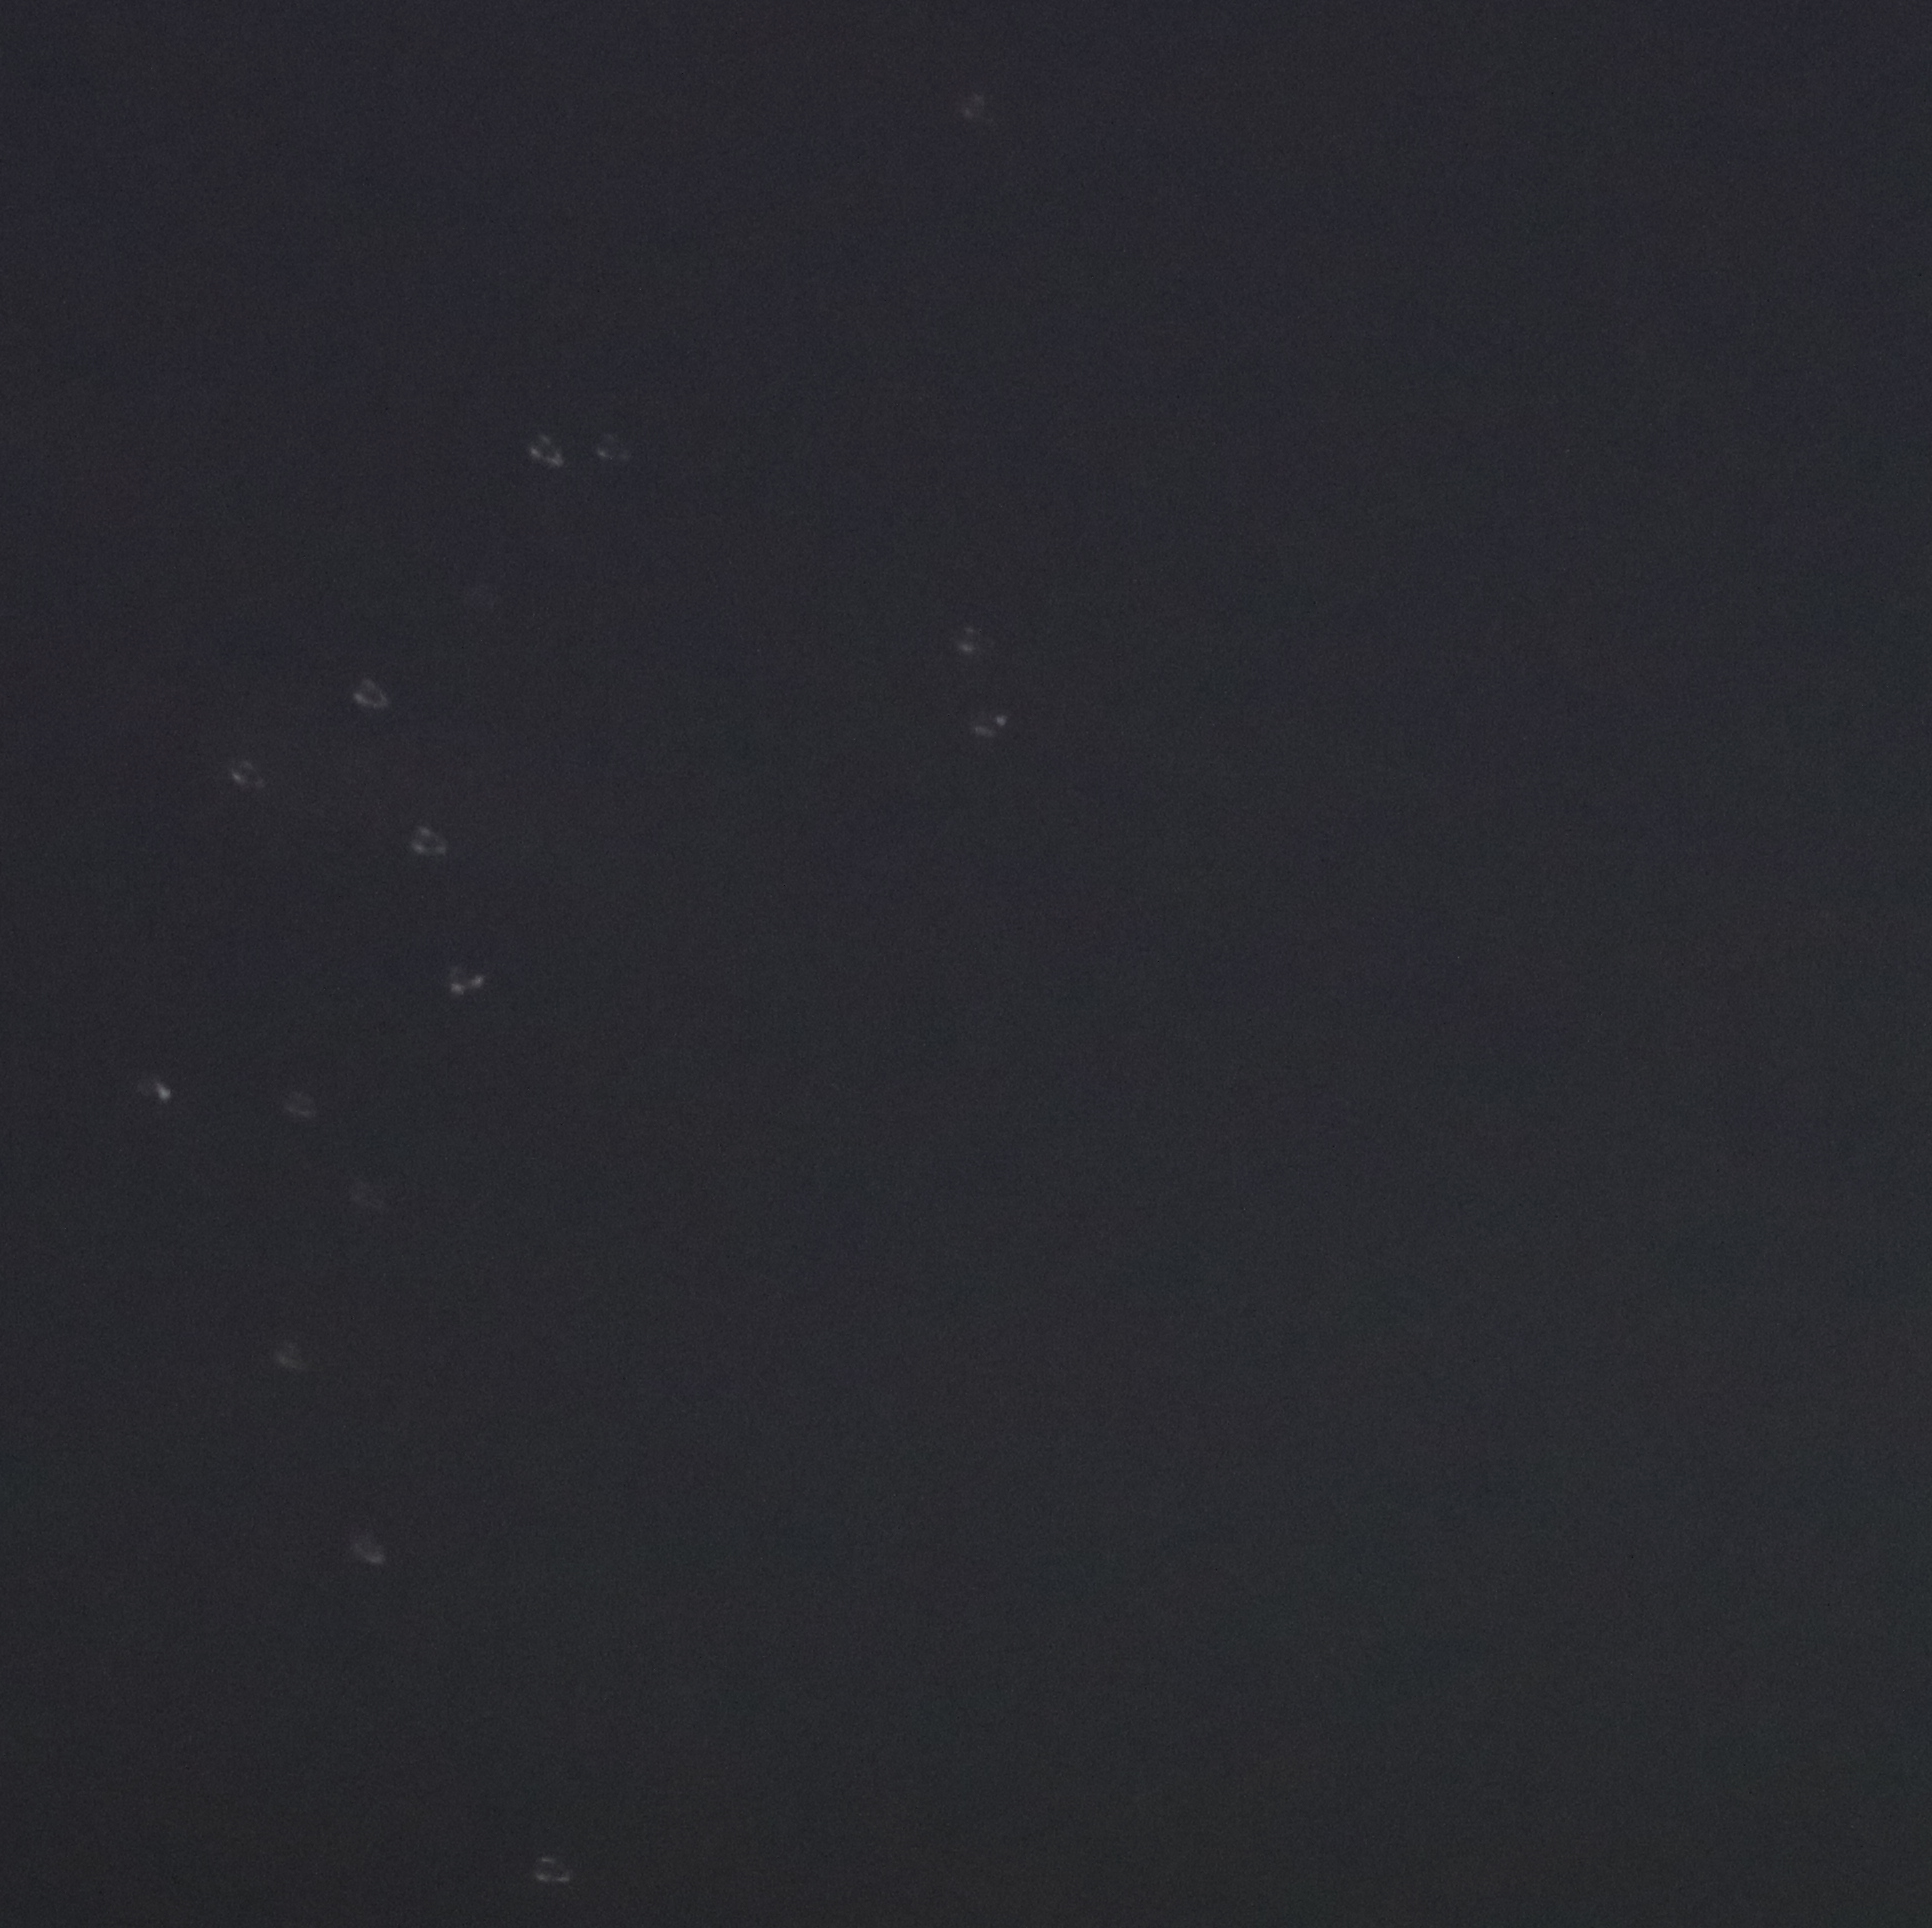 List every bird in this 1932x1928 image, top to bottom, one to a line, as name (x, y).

brant (971, 113)
brant (544, 446)
brant (603, 446)
brant (969, 643)
brant (371, 689)
brant (995, 707)
brant (247, 781)
brant (427, 834)
brant (466, 981)
brant (147, 1087)
brant (311, 1108)
brant (359, 1188)
brant (298, 1356)
brant (368, 1546)
brant (553, 1868)